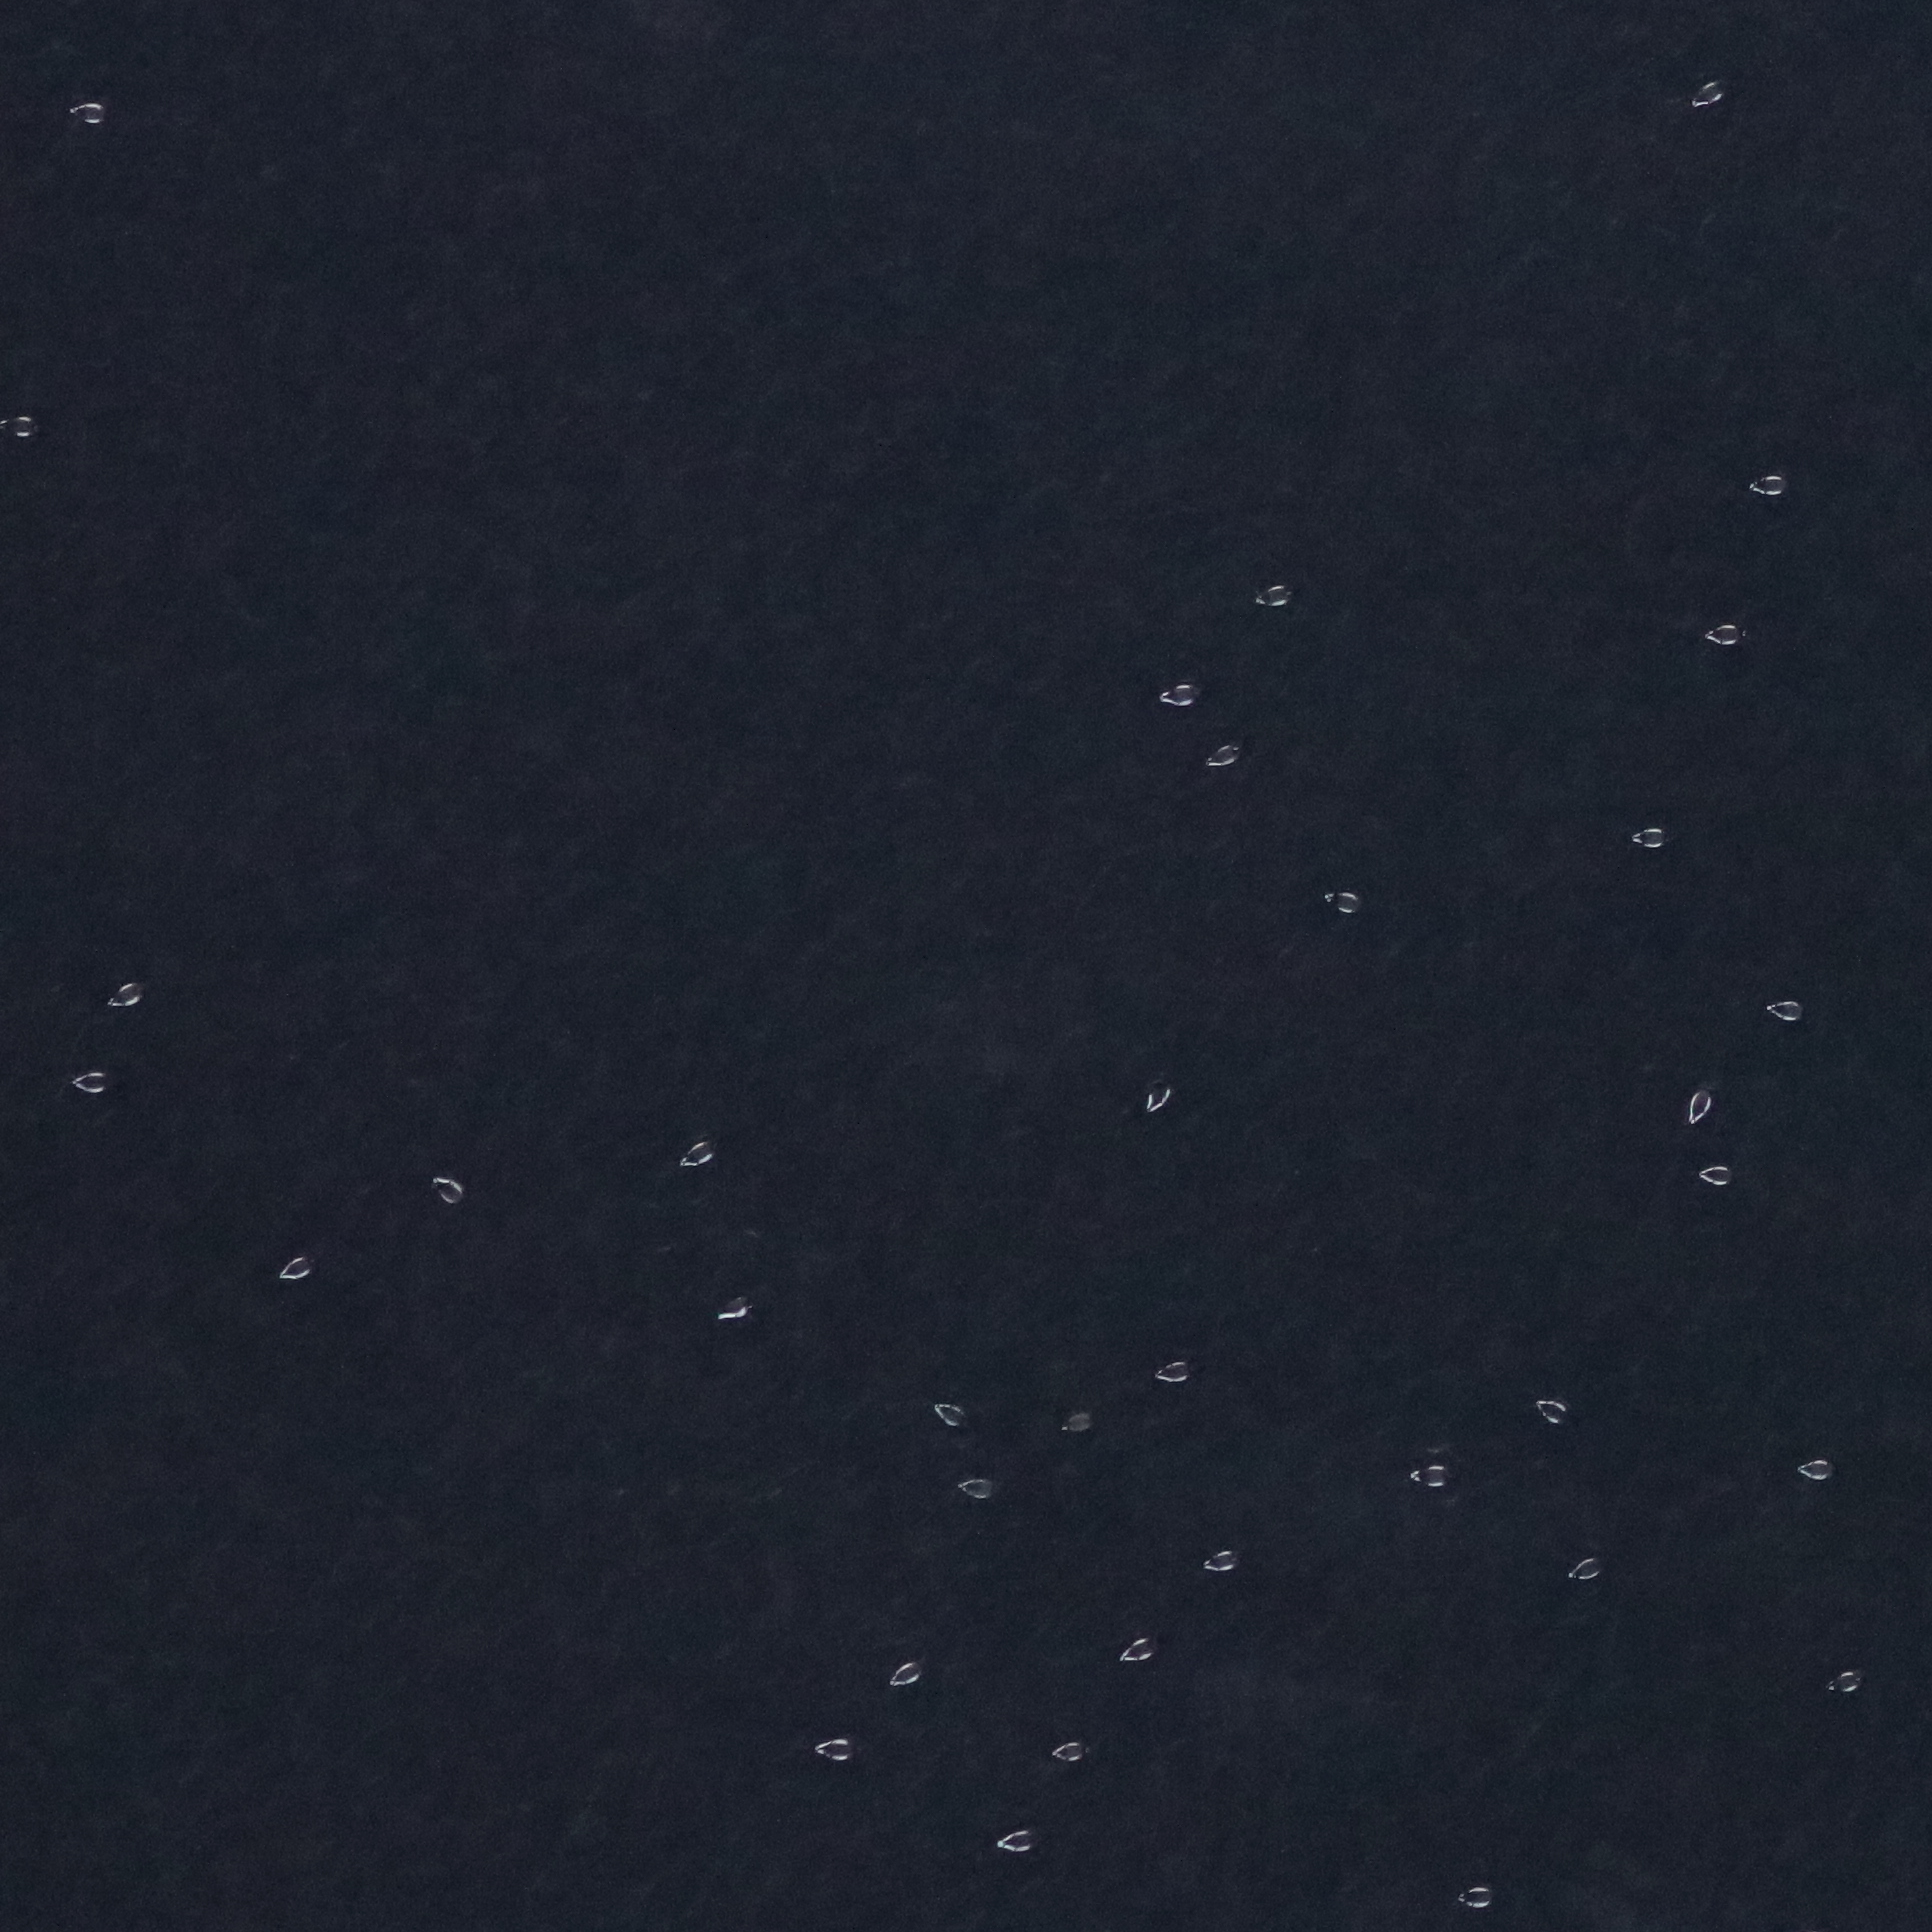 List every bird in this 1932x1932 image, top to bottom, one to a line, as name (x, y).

brant (1709, 93)
brant (90, 113)
brant (20, 428)
brant (1769, 485)
brant (1275, 596)
brant (1725, 635)
brant (1182, 695)
brant (1227, 755)
brant (1648, 838)
brant (1344, 903)
brant (127, 995)
brant (1787, 1010)
brant (93, 1081)
brant (1160, 1094)
brant (1701, 1103)
brant (699, 1153)
brant (1718, 1175)
brant (449, 1189)
brant (298, 1267)
brant (737, 1307)
brant (1177, 1368)
brant (1552, 1411)
brant (953, 1413)
brant (1080, 1423)
brant (1818, 1469)
brant (1432, 1475)
brant (982, 1487)
brant (1221, 1561)
brant (1586, 1567)
brant (1138, 1649)
brant (907, 1673)
brant (1845, 1681)
brant (838, 1748)
brant (1069, 1750)
brant (1019, 1841)
brant (1477, 1895)